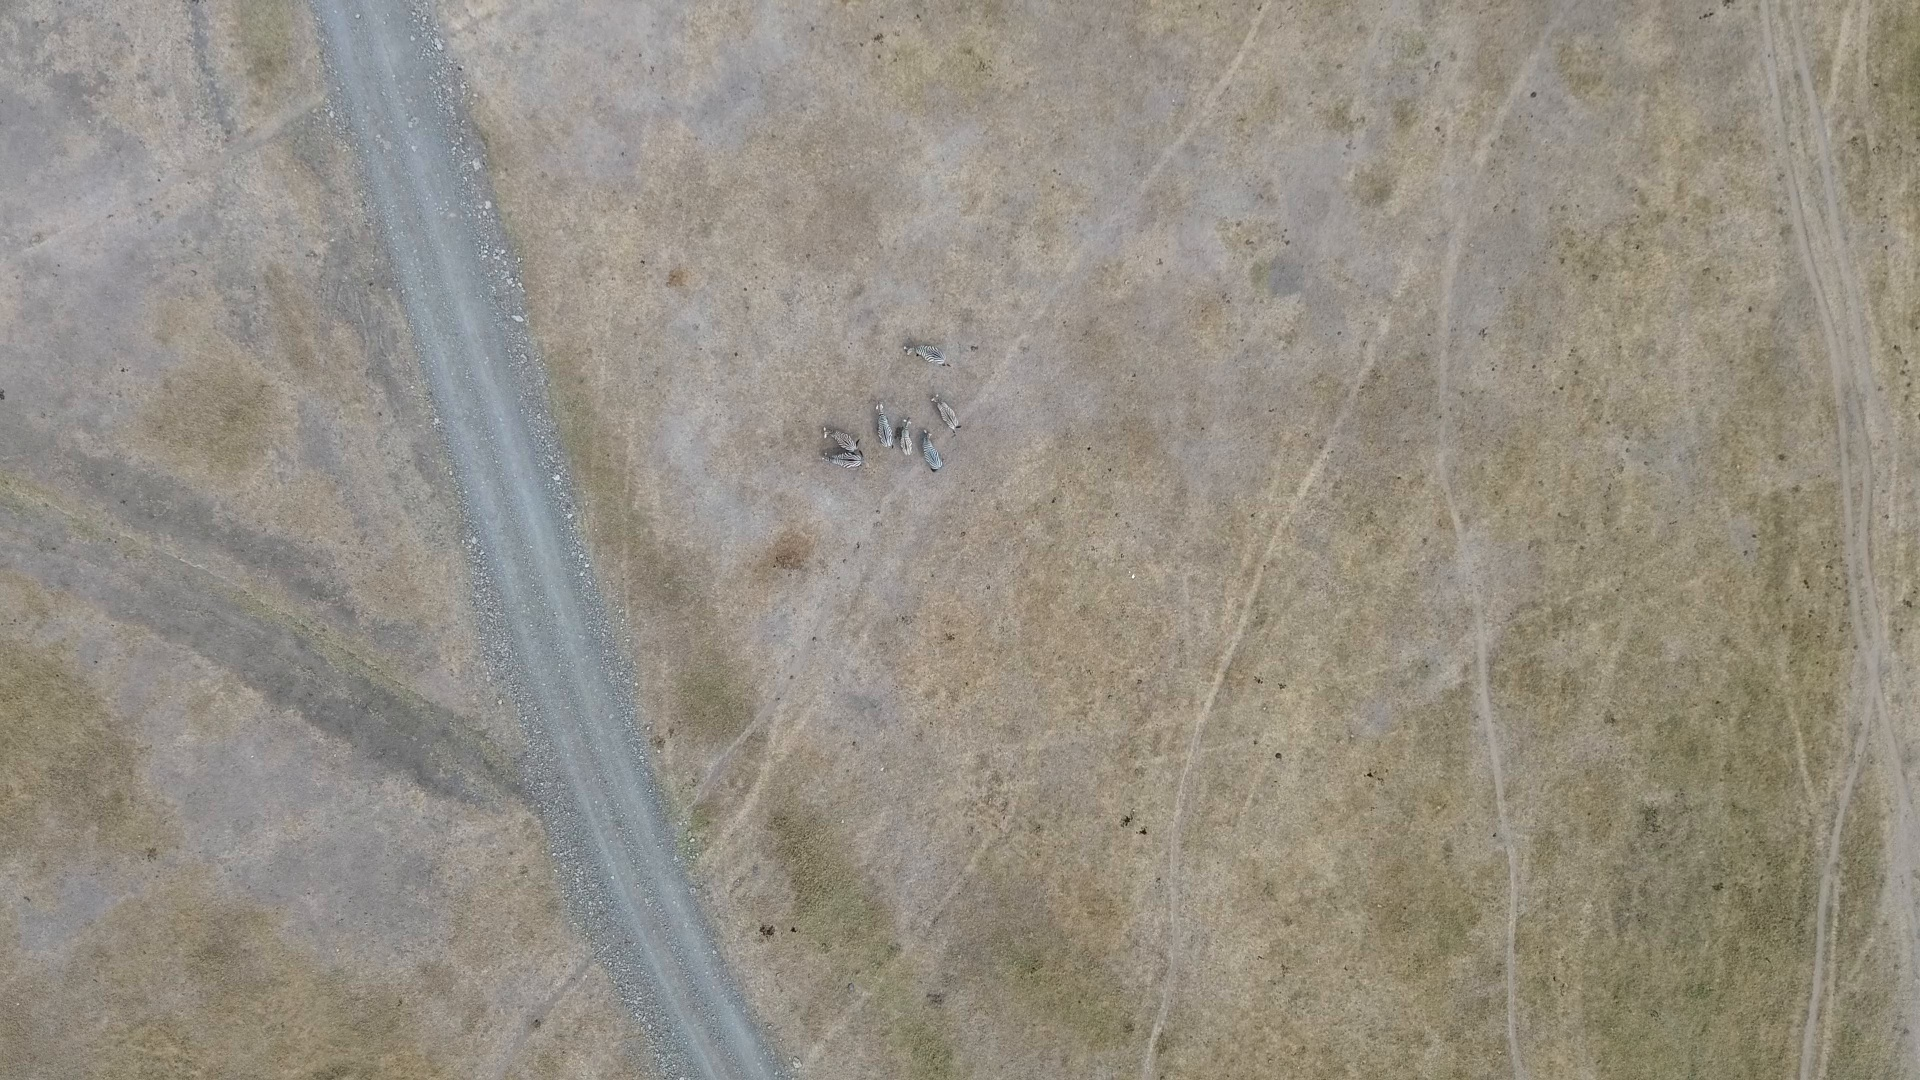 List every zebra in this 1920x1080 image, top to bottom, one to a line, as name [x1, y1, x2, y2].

zebra [902, 342, 946, 365]
zebra [931, 393, 958, 429]
zebra [868, 403, 893, 447]
zebra [900, 417, 913, 455]
zebra [823, 427, 859, 452]
zebra [922, 429, 942, 469]
zebra [820, 452, 861, 468]